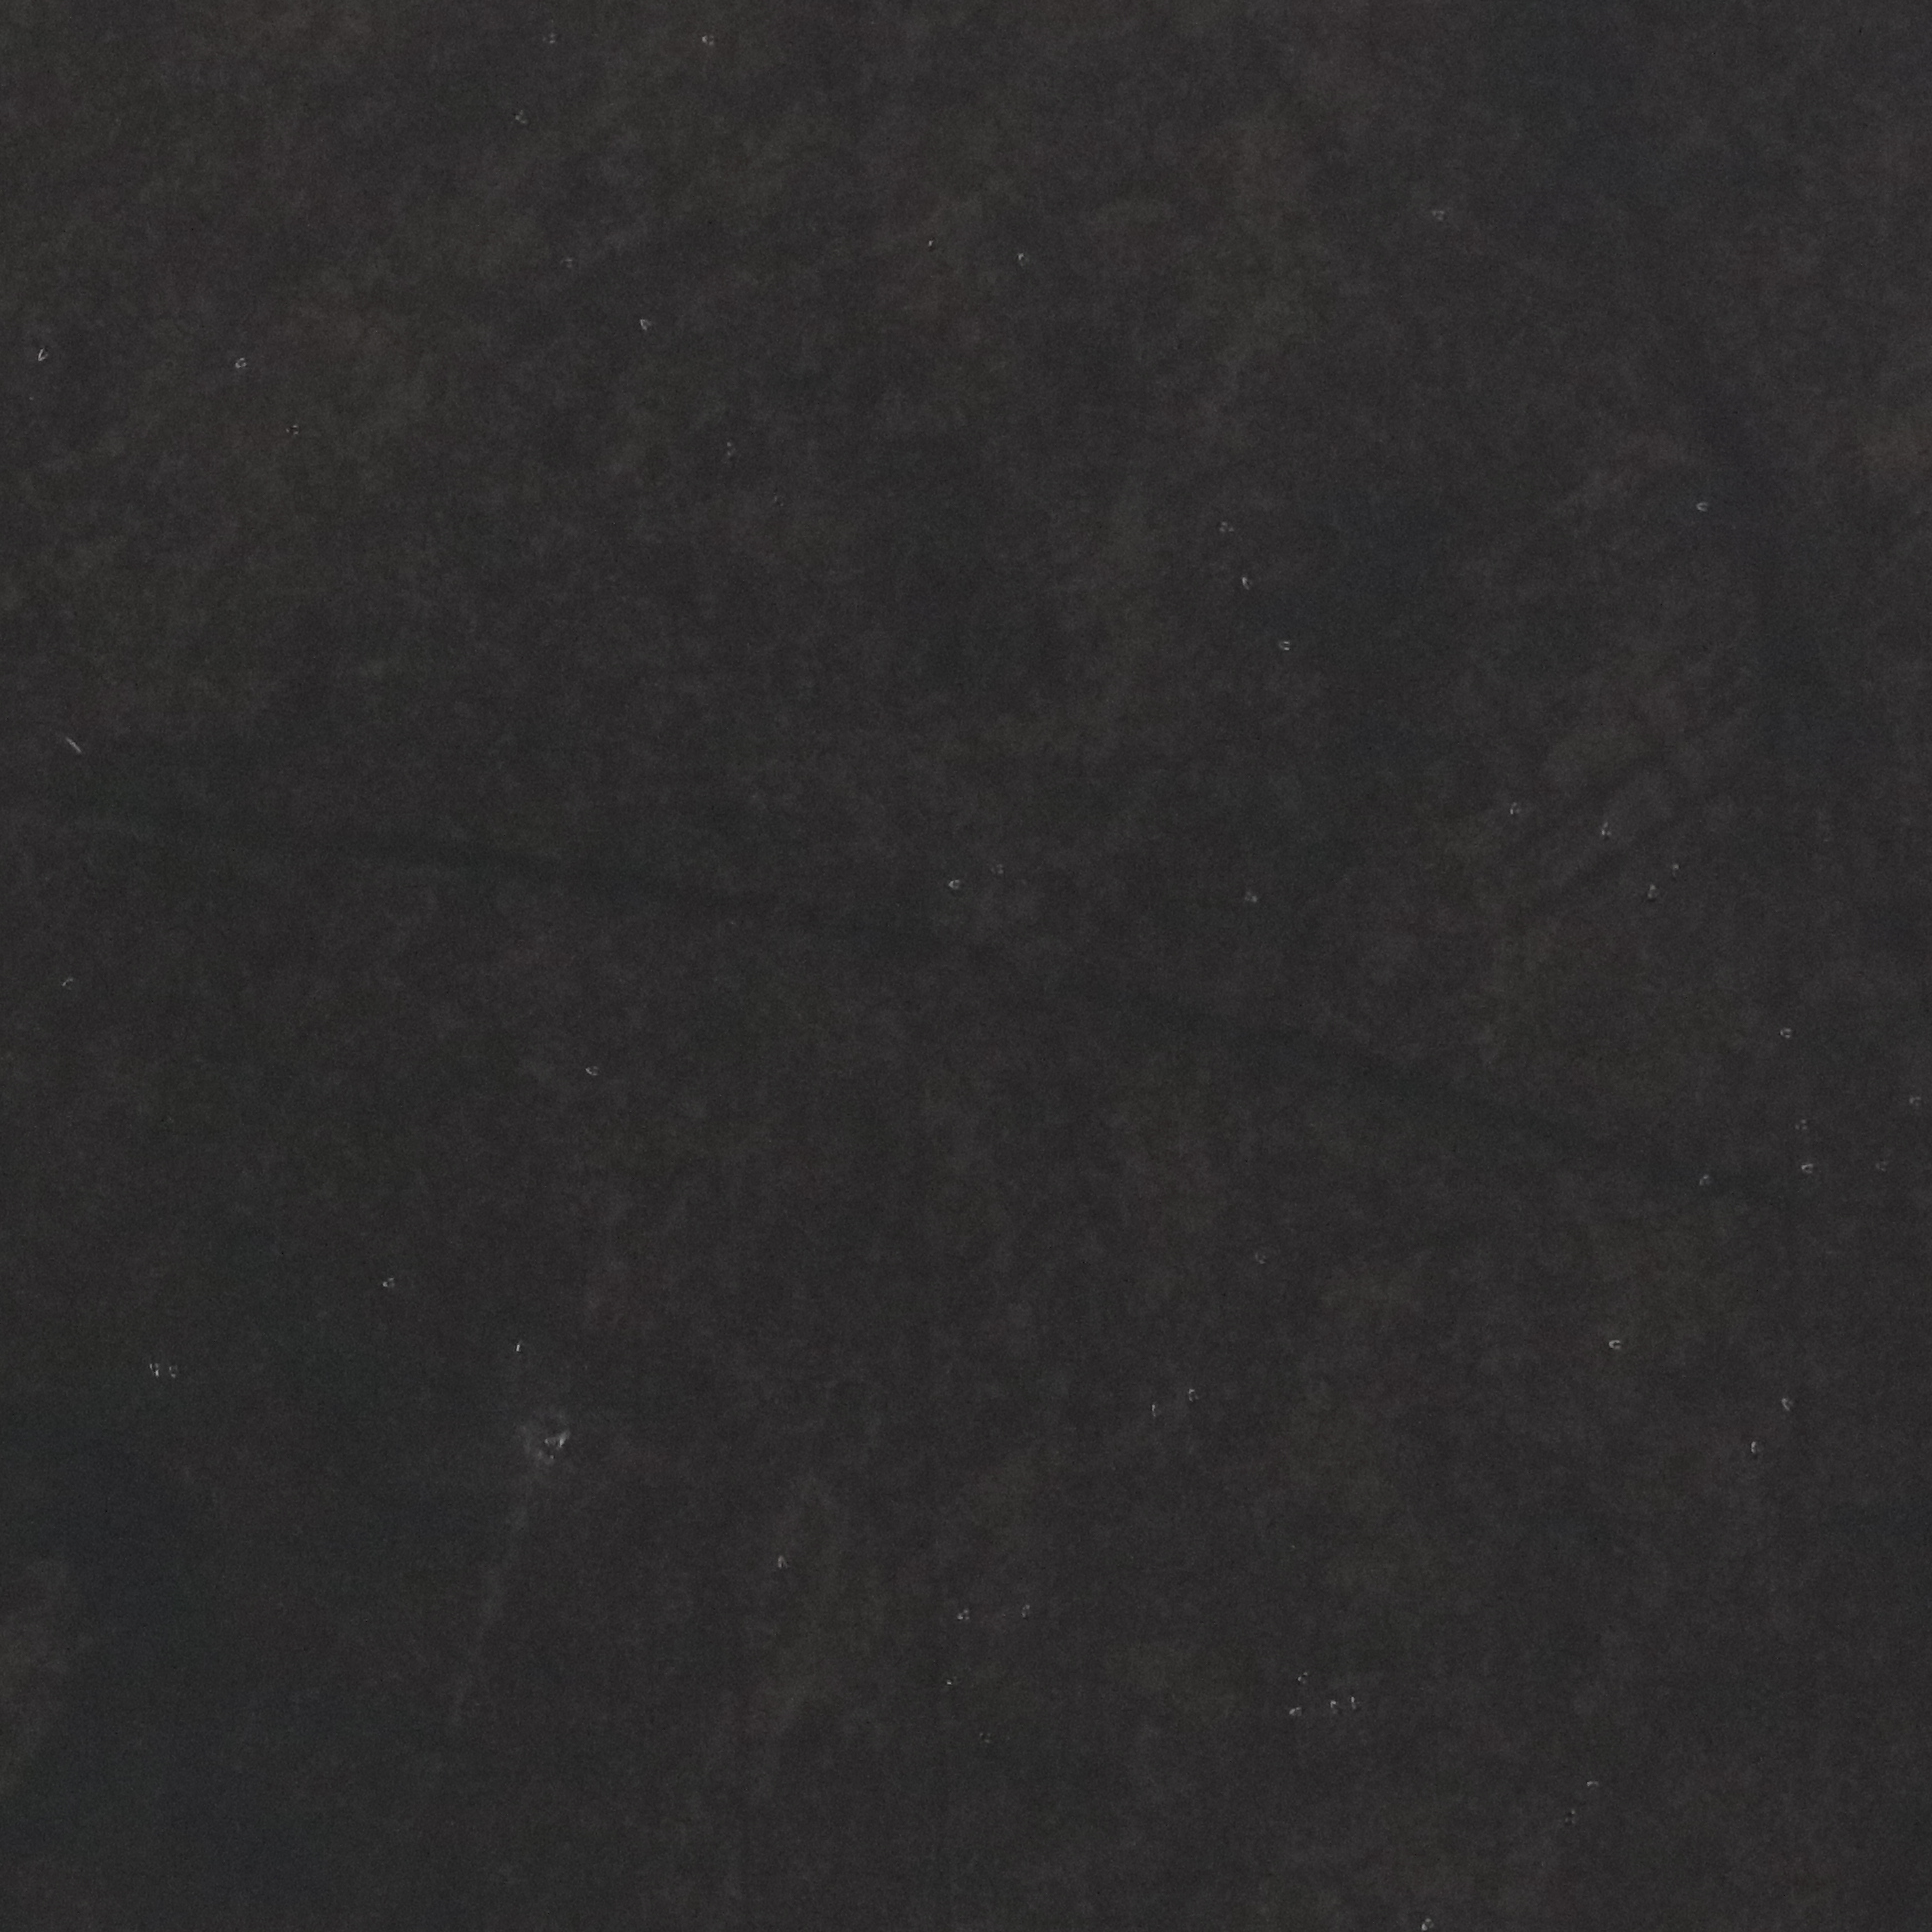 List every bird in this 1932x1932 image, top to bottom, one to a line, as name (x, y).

brant (719, 40)
brant (546, 47)
brant (521, 122)
brant (1438, 215)
brant (929, 247)
brant (568, 260)
brant (1022, 267)
brant (650, 328)
brant (39, 355)
brant (244, 362)
brant (299, 441)
brant (742, 449)
brant (777, 506)
brant (1695, 507)
brant (1224, 529)
brant (1245, 589)
brant (1284, 643)
brant (1515, 807)
brant (1612, 827)
brant (1003, 864)
brant (1680, 864)
brant (953, 883)
brant (1255, 886)
brant (1659, 900)
brant (69, 985)
brant (1791, 1029)
brant (595, 1073)
brant (1917, 1108)
brant (1810, 1129)
brant (1887, 1167)
brant (1815, 1171)
brant (1709, 1188)
brant (1261, 1258)
brant (388, 1283)
brant (1619, 1345)
brant (520, 1350)
brant (154, 1371)
brant (172, 1371)
brant (1193, 1396)
brant (1789, 1404)
brant (1155, 1413)
brant (1759, 1452)
brant (785, 1564)
brant (1022, 1609)
brant (965, 1616)
brant (1305, 1678)
brant (952, 1681)
brant (1354, 1701)
brant (1331, 1702)
brant (1295, 1710)
brant (985, 1738)
brant (1590, 1782)
brant (1570, 1815)
brant (1429, 1925)